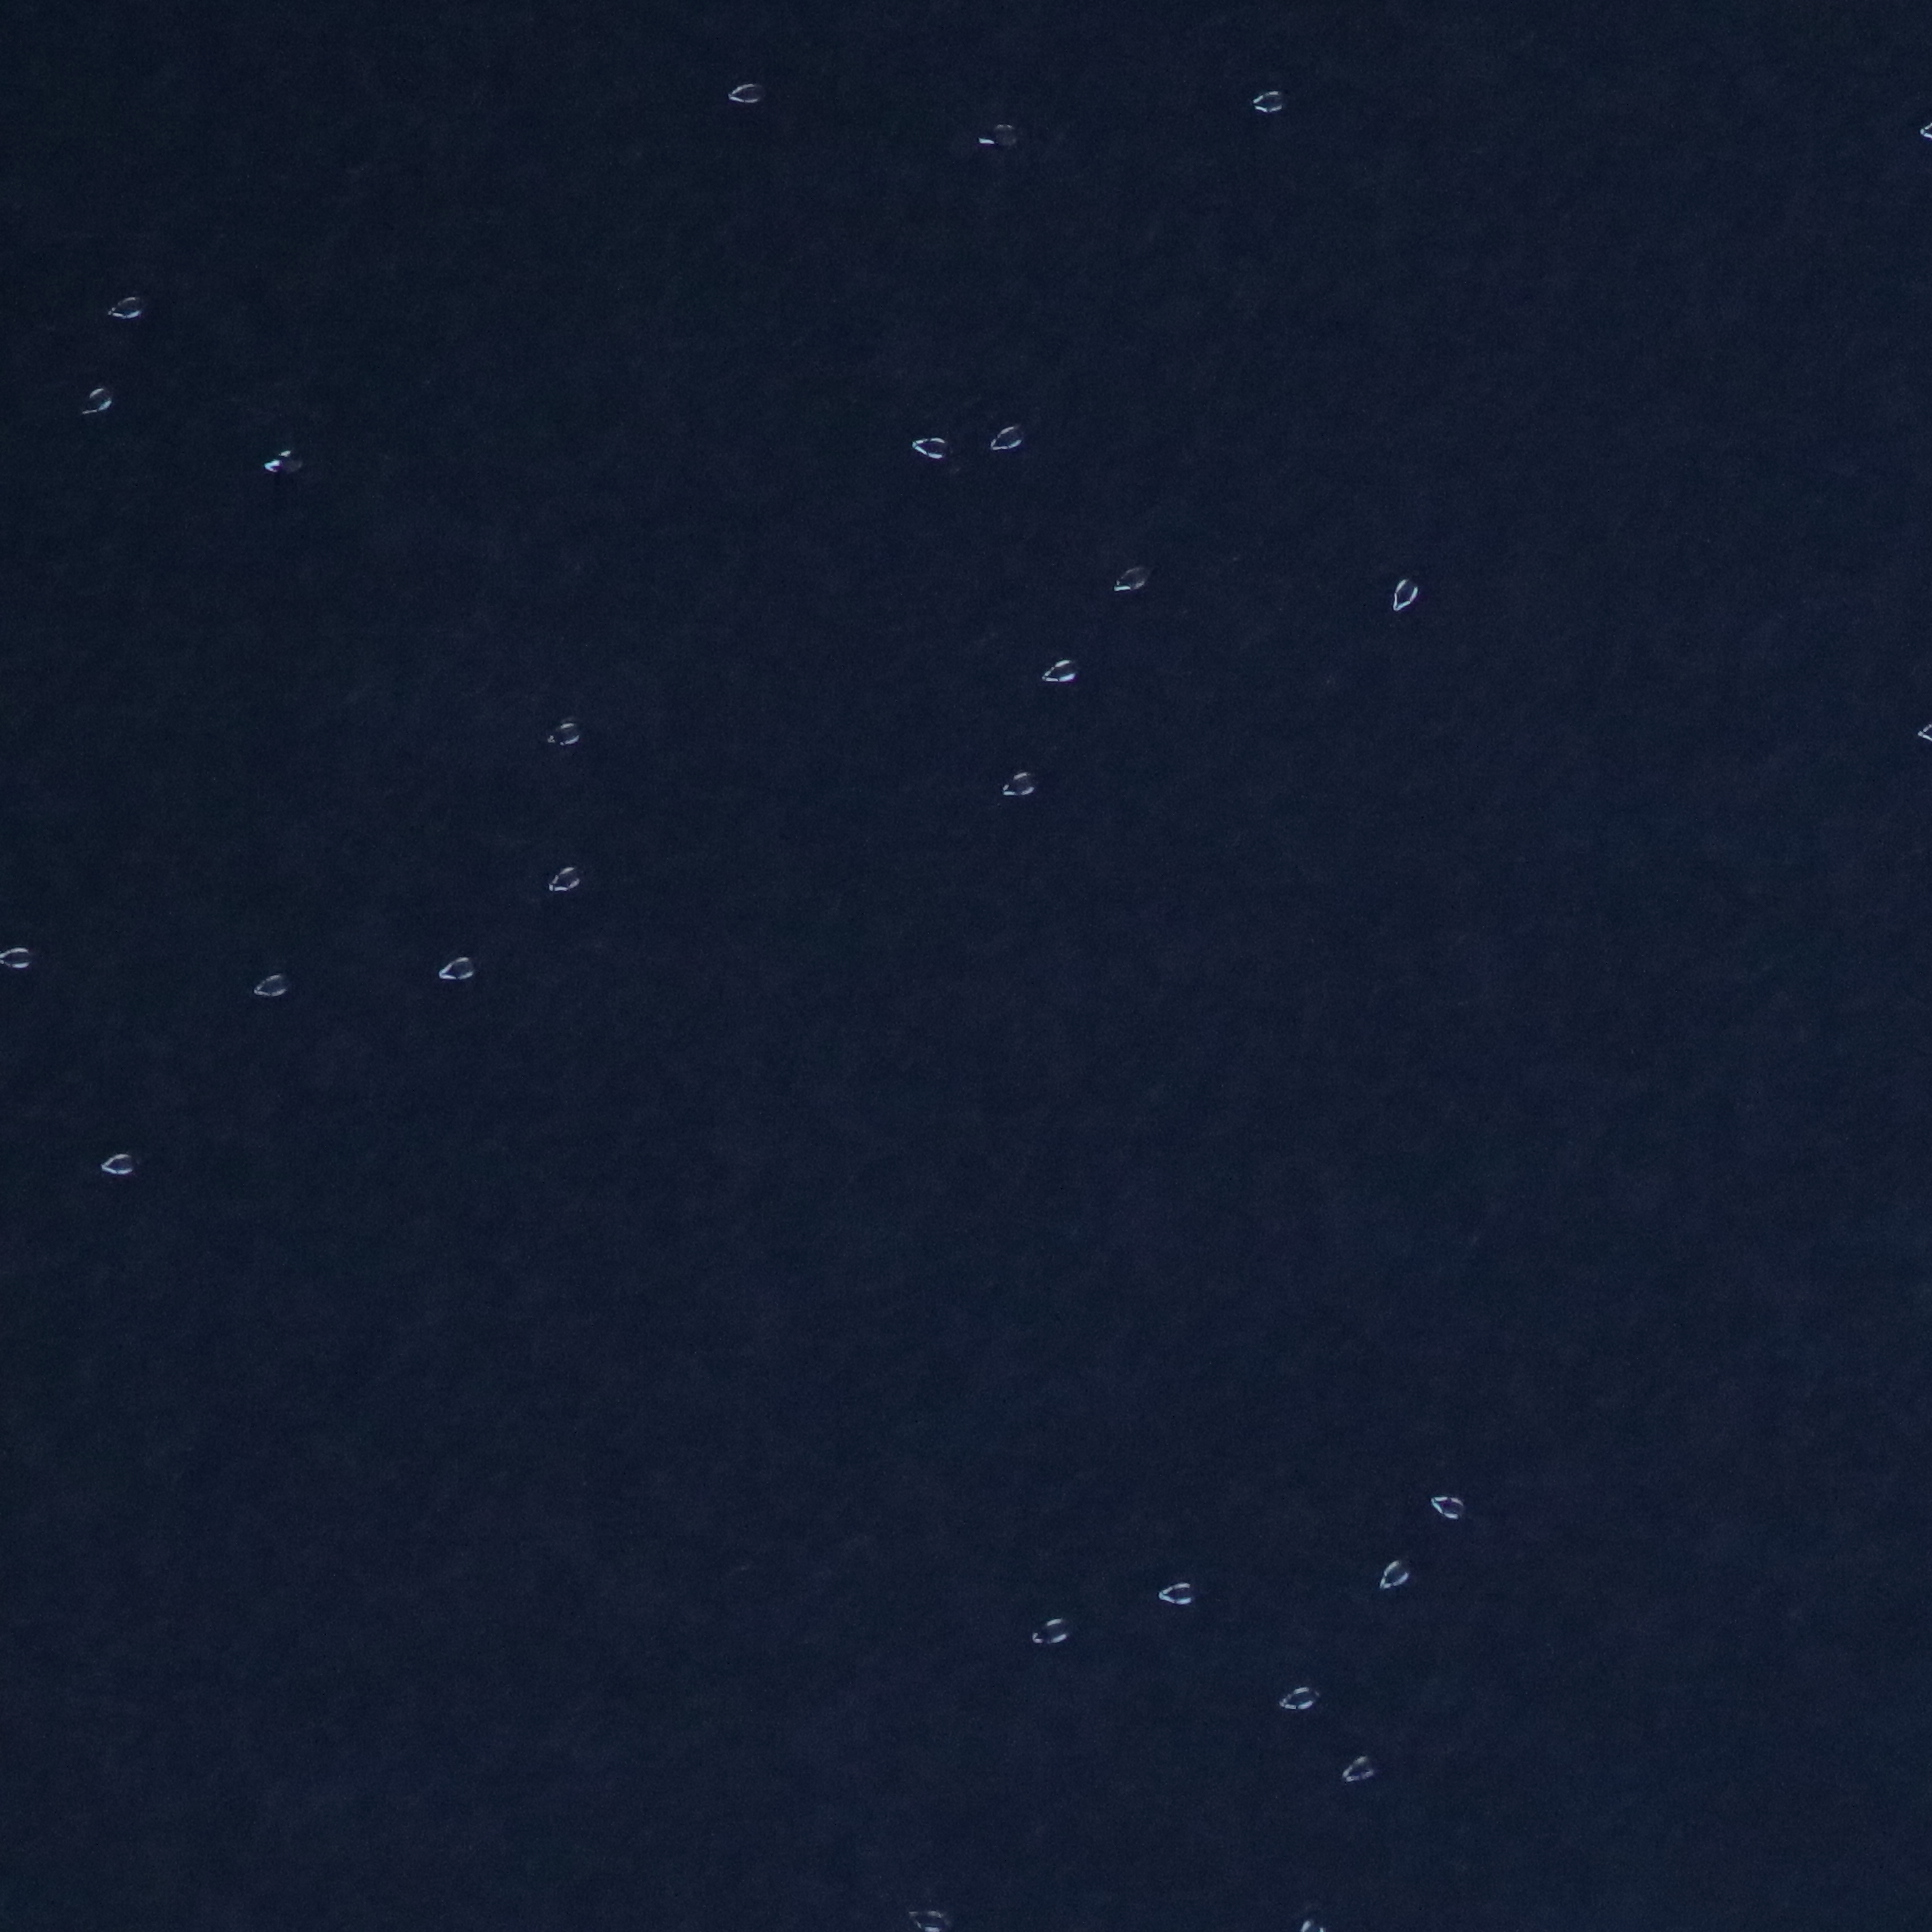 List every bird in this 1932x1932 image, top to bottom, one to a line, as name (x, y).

brant (749, 94)
brant (1274, 99)
brant (1003, 136)
brant (130, 307)
brant (98, 400)
brant (1007, 439)
brant (937, 449)
brant (286, 464)
brant (1135, 579)
brant (1405, 593)
brant (1063, 672)
brant (566, 734)
brant (1021, 785)
brant (568, 879)
brant (20, 961)
brant (460, 969)
brant (274, 983)
brant (123, 1164)
brant (1453, 1506)
brant (1396, 1574)
brant (1178, 1593)
brant (1054, 1632)
brant (1301, 1699)
brant (1359, 1767)
brant (932, 1921)